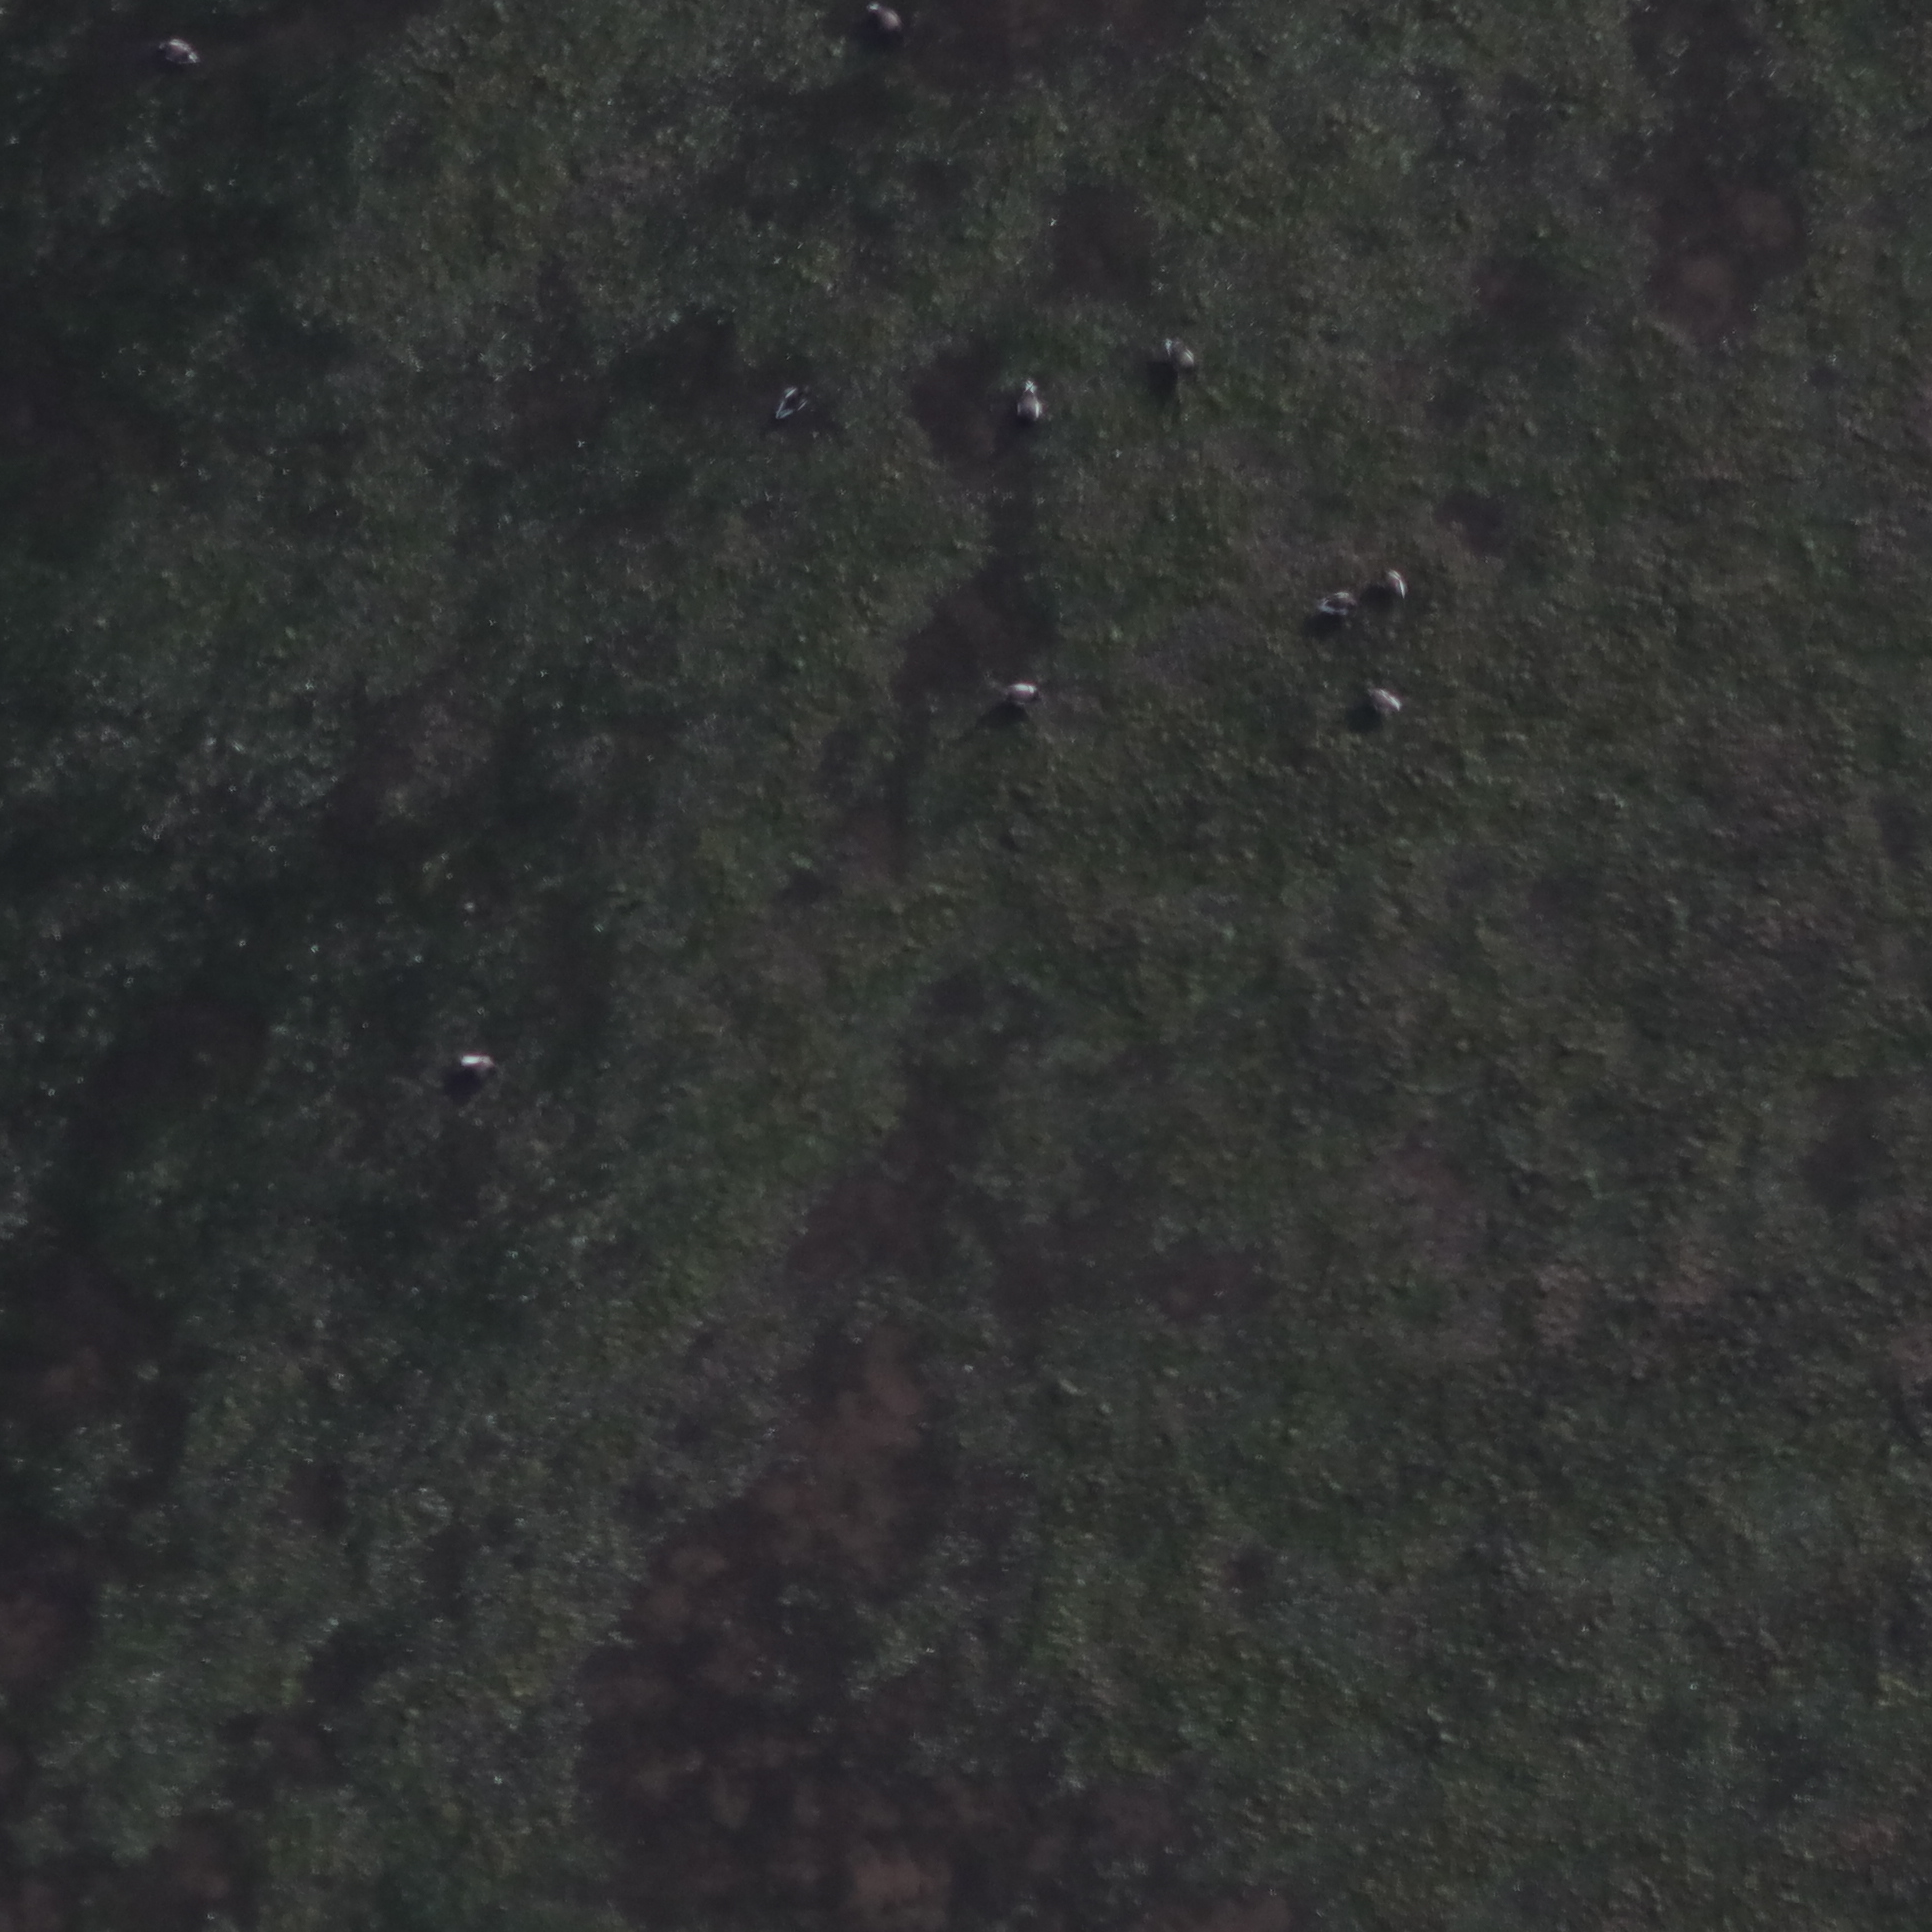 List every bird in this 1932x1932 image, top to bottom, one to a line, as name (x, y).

brant (889, 23)
brant (184, 54)
brant (1174, 356)
brant (794, 401)
brant (1028, 401)
brant (1400, 582)
brant (1342, 602)
brant (1021, 692)
brant (1383, 701)
brant (472, 1064)